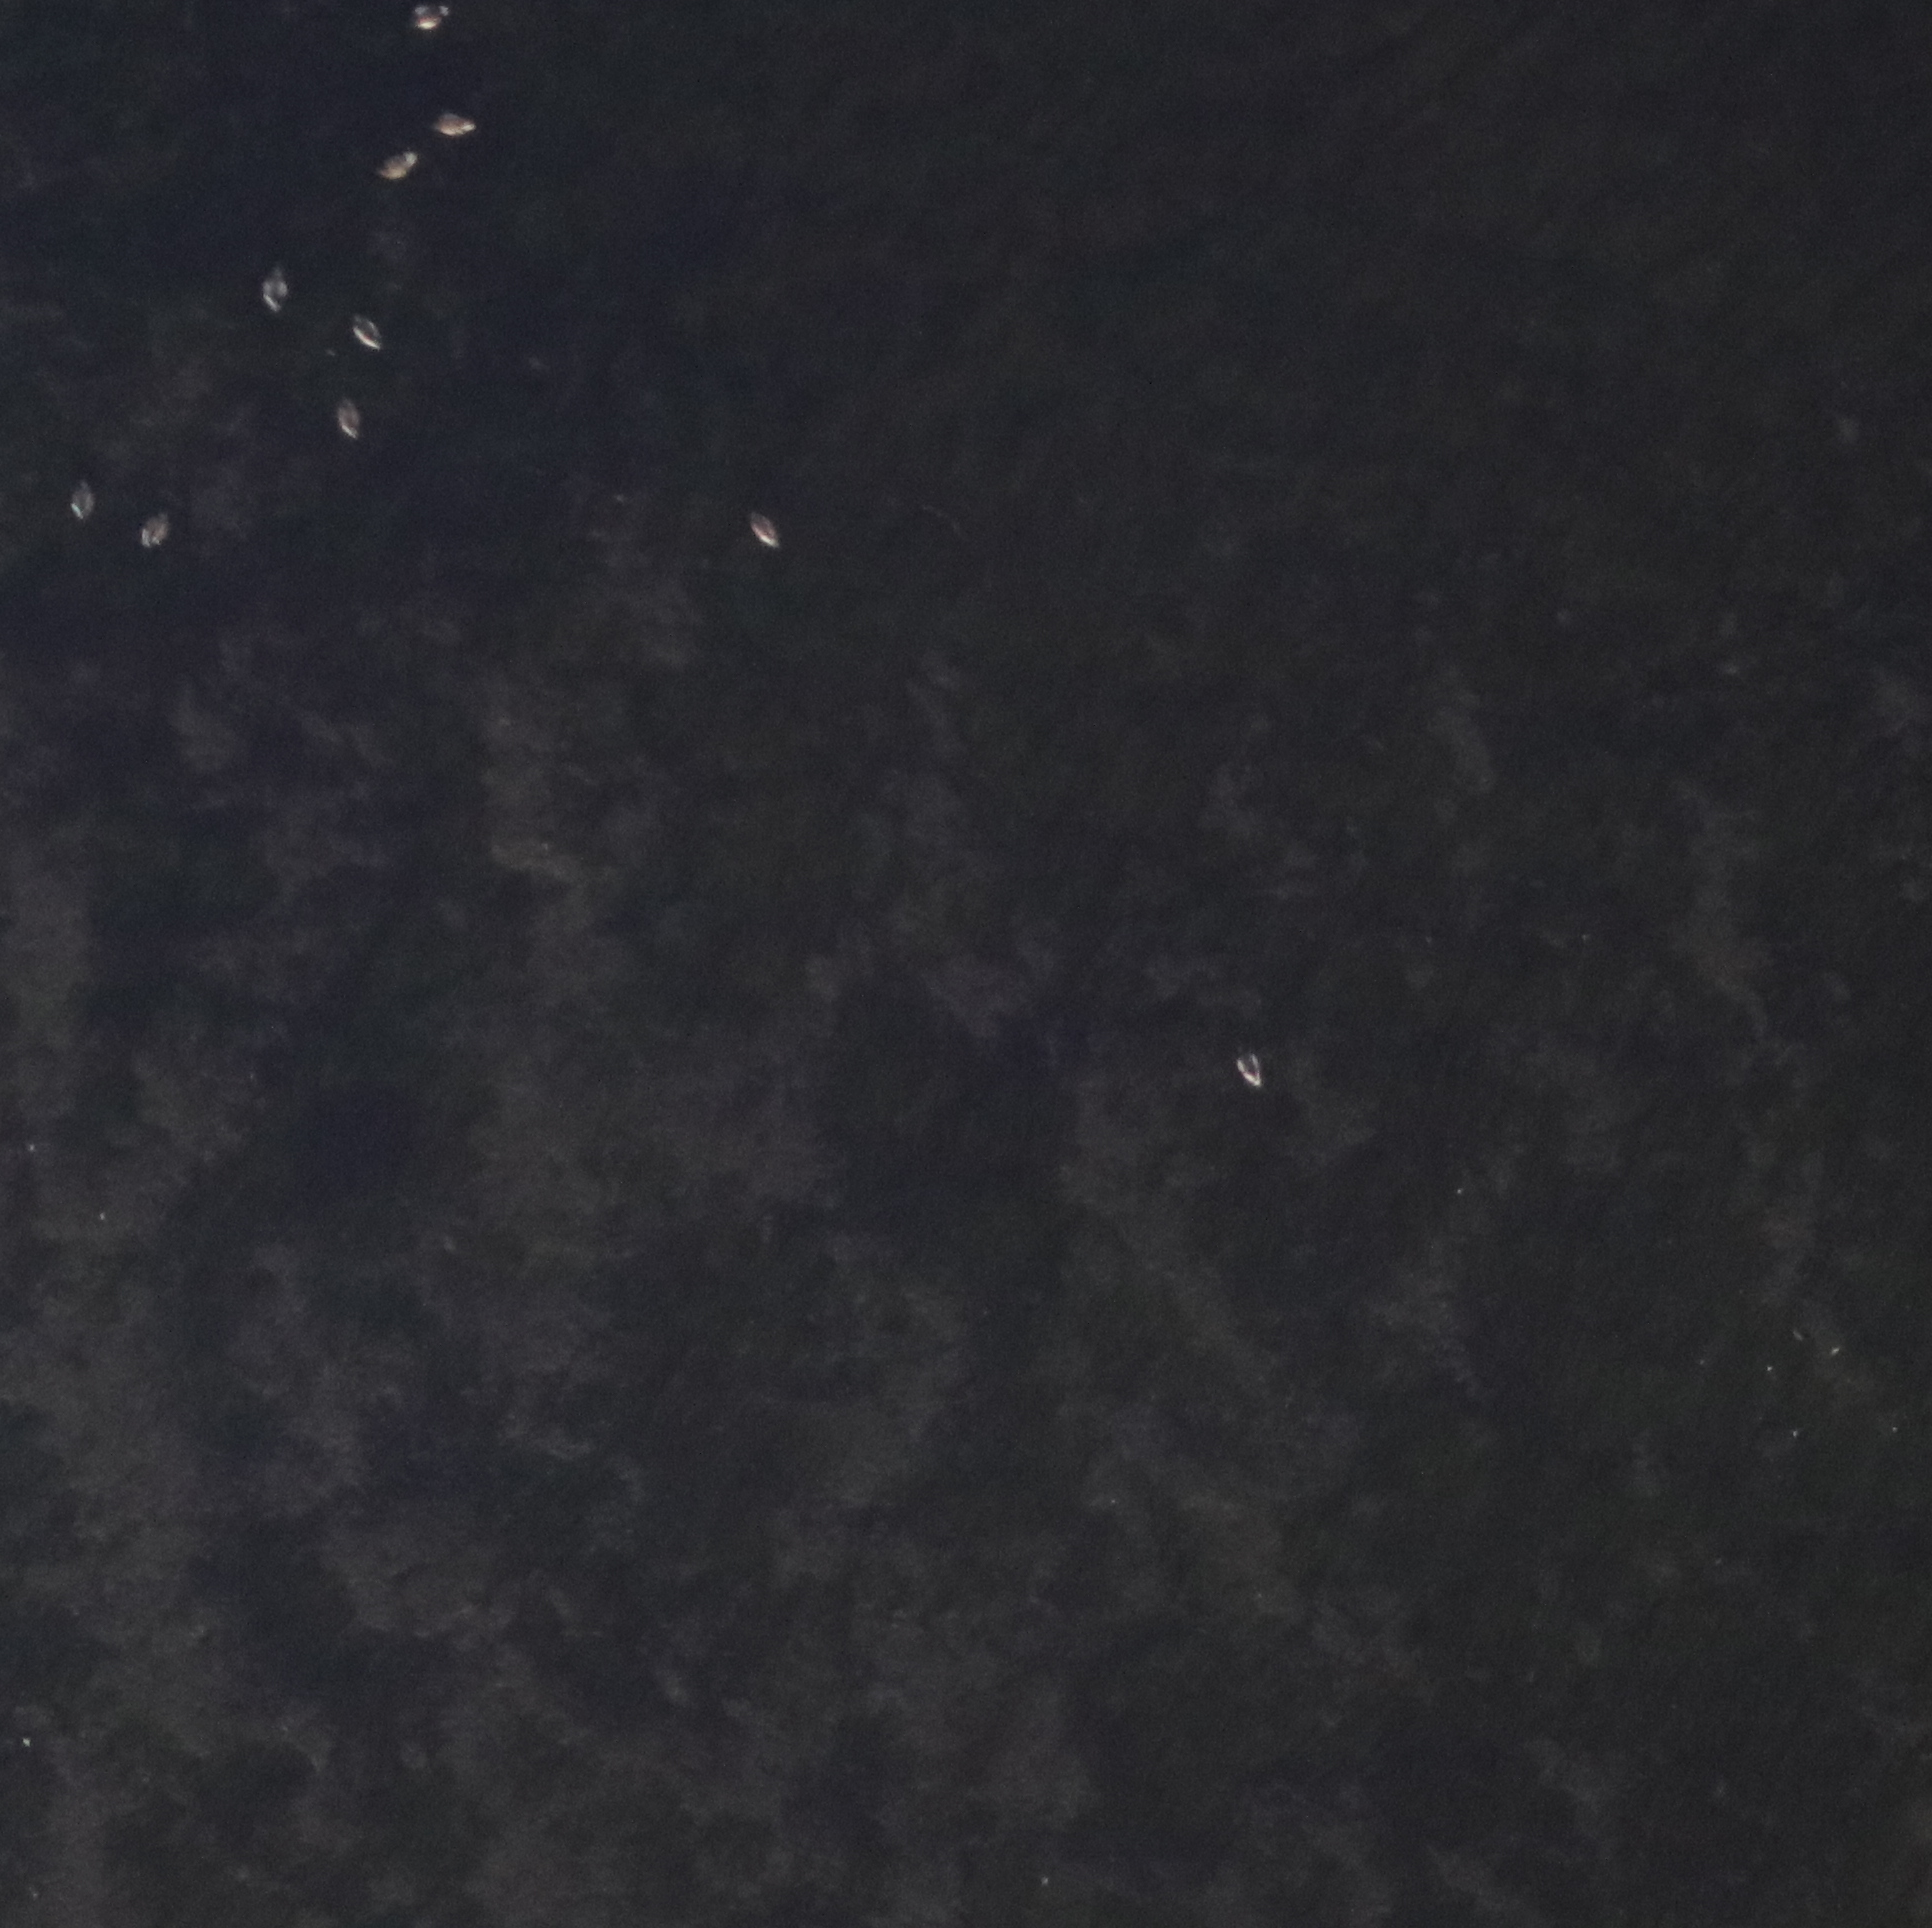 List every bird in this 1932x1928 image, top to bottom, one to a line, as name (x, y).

brant (426, 16)
brant (456, 125)
brant (395, 167)
brant (276, 288)
brant (366, 330)
brant (344, 414)
brant (83, 498)
brant (151, 530)
brant (769, 533)
brant (1250, 1066)